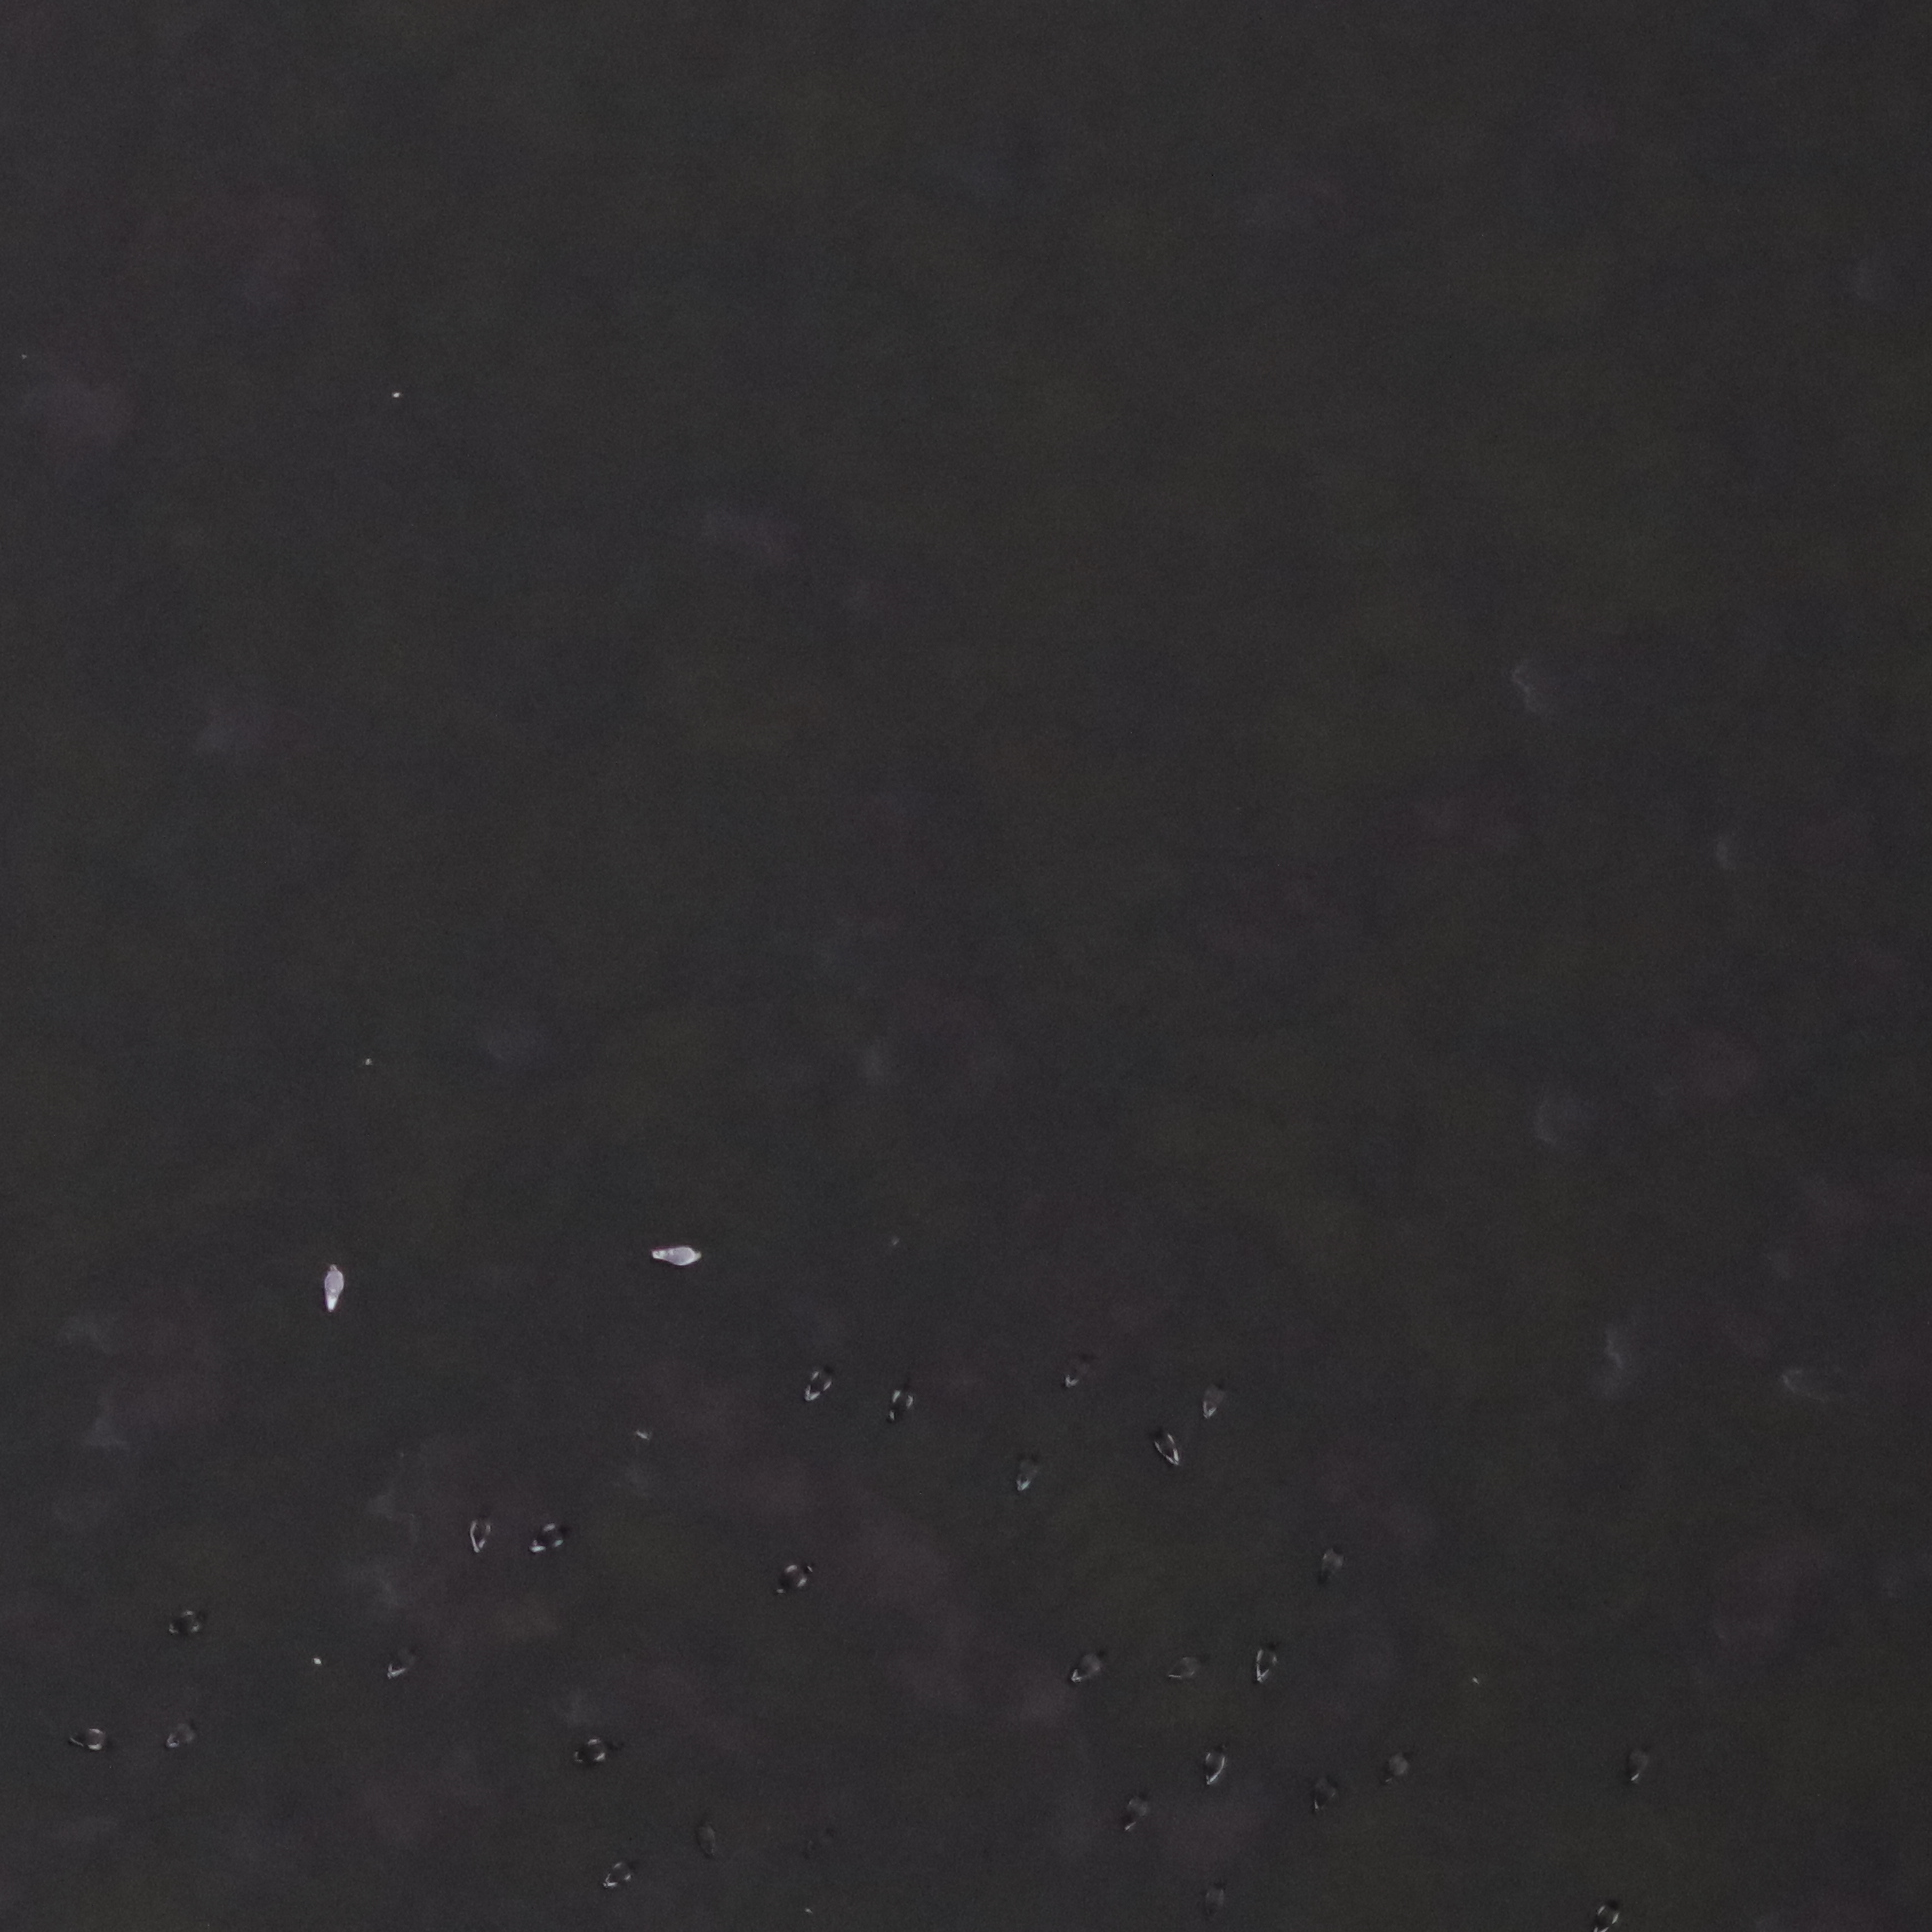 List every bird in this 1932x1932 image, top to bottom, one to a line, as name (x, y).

gull (676, 1256)
gull (333, 1285)
brant (1078, 1372)
brant (819, 1380)
brant (1212, 1395)
brant (899, 1403)
brant (1167, 1446)
brant (1020, 1472)
brant (479, 1532)
brant (549, 1537)
brant (1332, 1561)
brant (796, 1576)
brant (187, 1622)
brant (406, 1659)
brant (1265, 1661)
brant (1086, 1667)
brant (1190, 1670)
brant (180, 1736)
brant (93, 1739)
brant (594, 1751)
brant (1639, 1761)
brant (1216, 1764)
brant (1398, 1765)
brant (1327, 1793)
brant (1138, 1808)
brant (709, 1838)
brant (823, 1838)
brant (618, 1873)
brant (1215, 1905)
brant (1606, 1918)